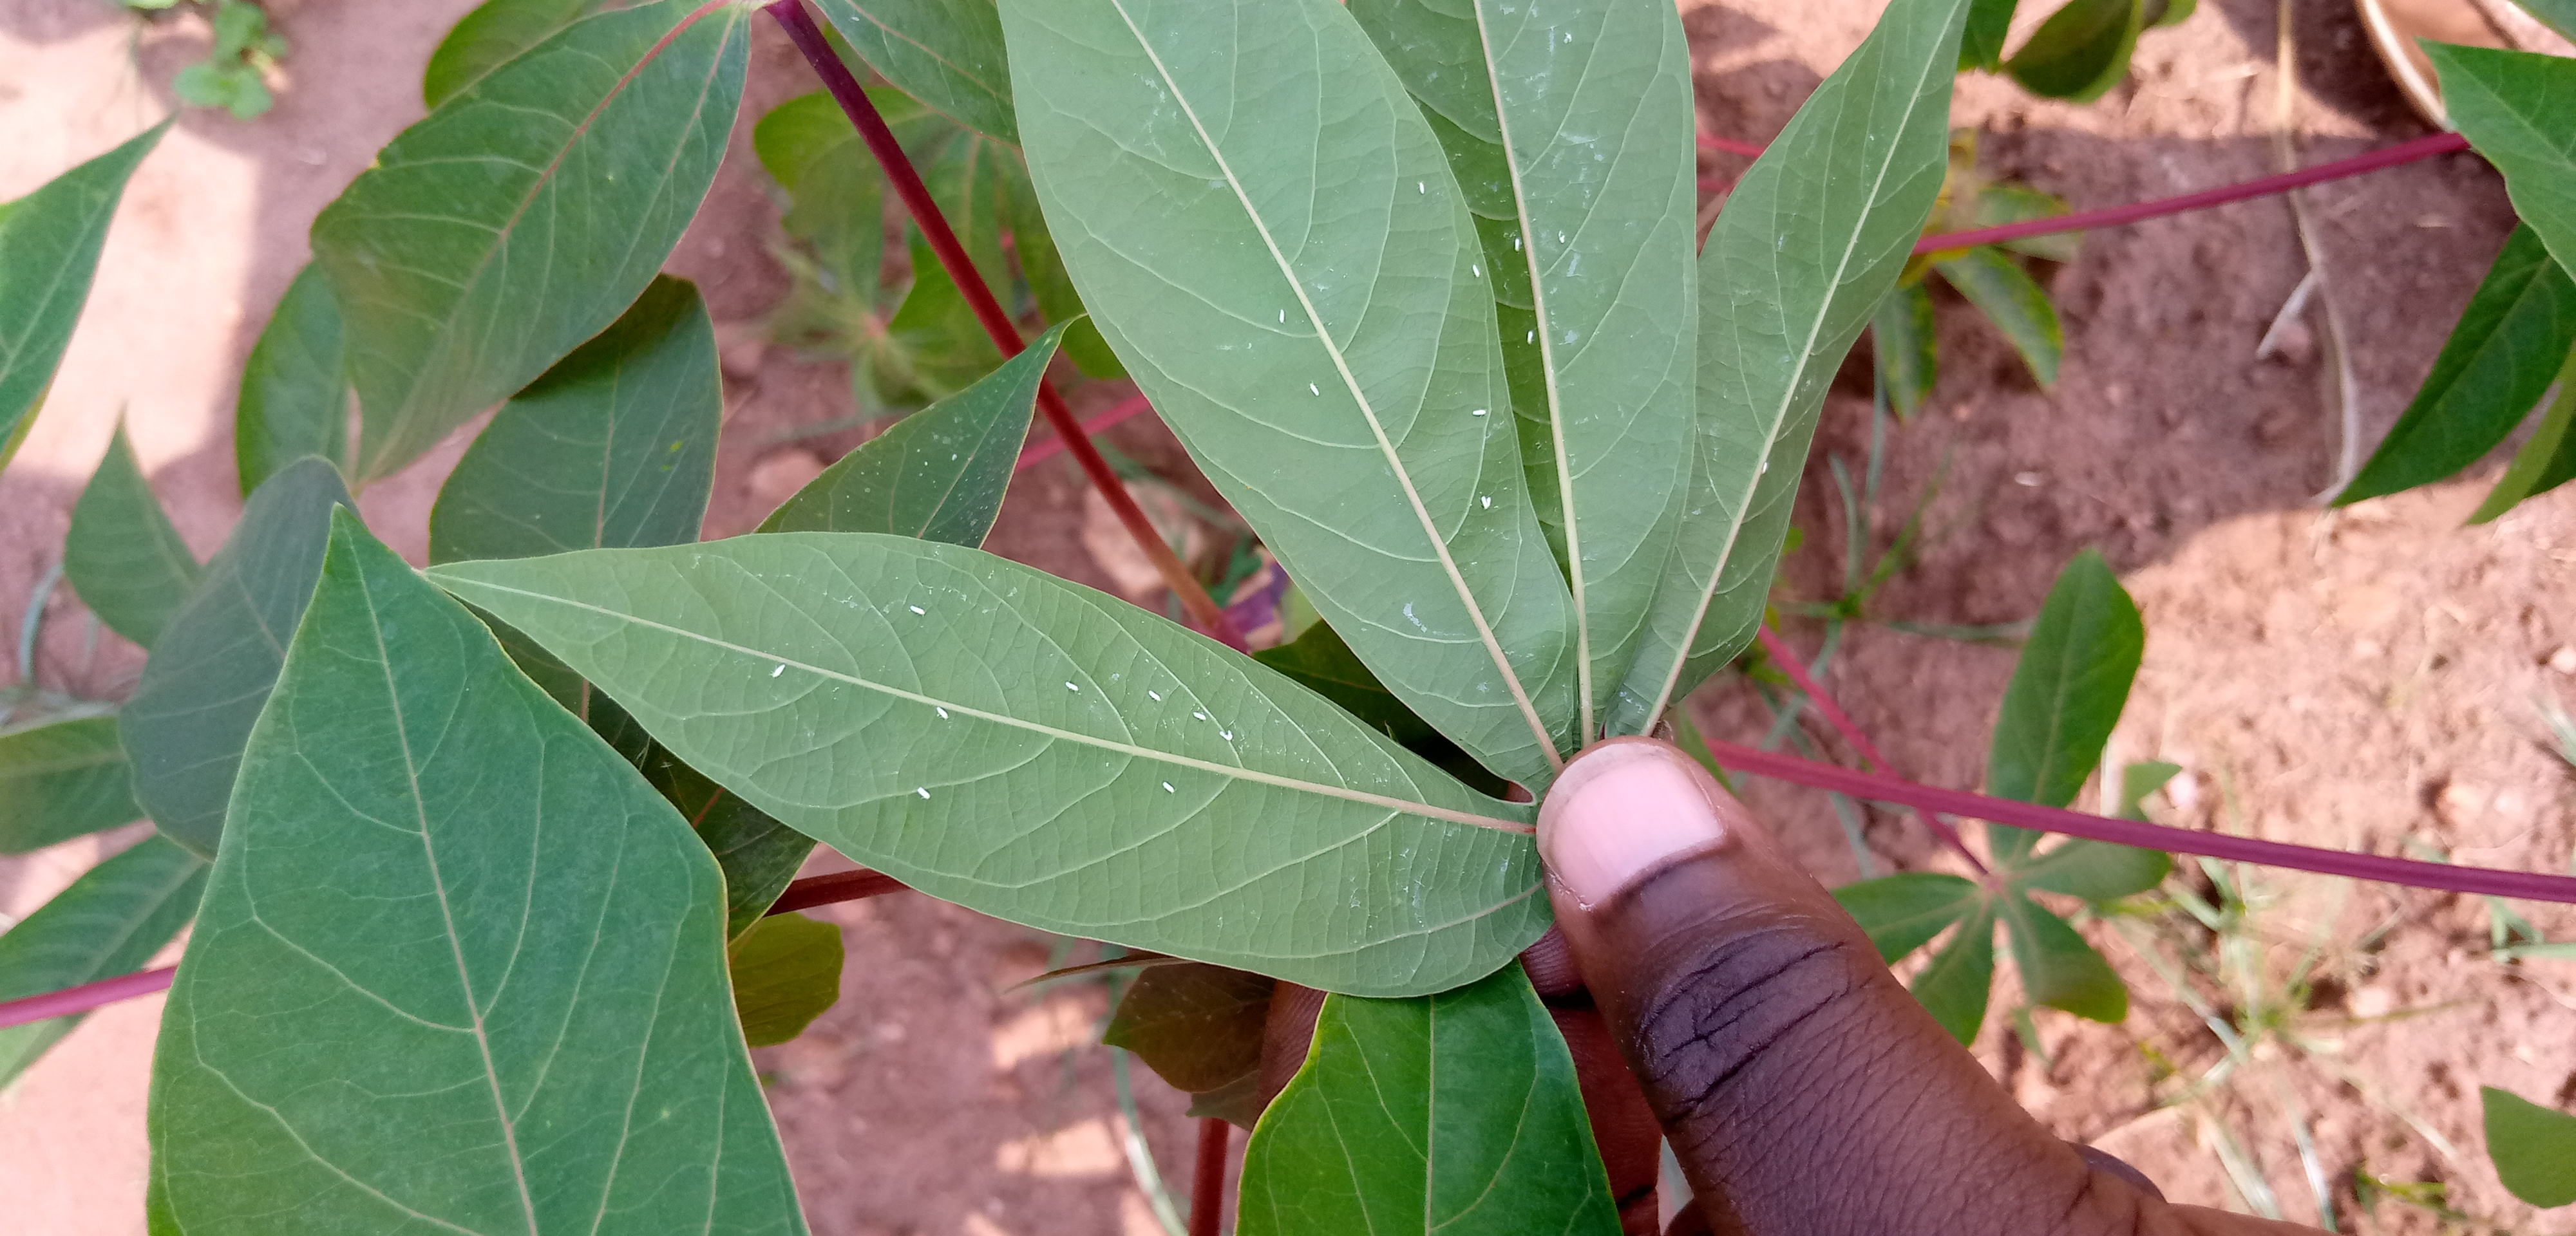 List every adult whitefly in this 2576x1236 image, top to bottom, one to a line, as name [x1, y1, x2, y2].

whitefly [1560, 28, 1575, 44]
whitefly [1416, 179, 1430, 198]
whitefly [1556, 230, 1568, 248]
whitefly [1510, 236, 1524, 254]
whitefly [1470, 263, 1483, 280]
whitefly [1275, 306, 1293, 327]
whitefly [1522, 328, 1538, 348]
whitefly [1307, 378, 1321, 398]
whitefly [1470, 407, 1490, 420]
whitefly [1760, 460, 1770, 476]
whitefly [1480, 491, 1493, 512]
whitefly [907, 603, 929, 618]
whitefly [769, 661, 790, 680]
whitefly [1063, 680, 1081, 694]
whitefly [1146, 688, 1162, 704]
whitefly [934, 705, 951, 721]
whitefly [1191, 709, 1209, 723]
whitefly [1217, 726, 1236, 743]
whitefly [1160, 779, 1177, 796]
whitefly [915, 784, 933, 802]